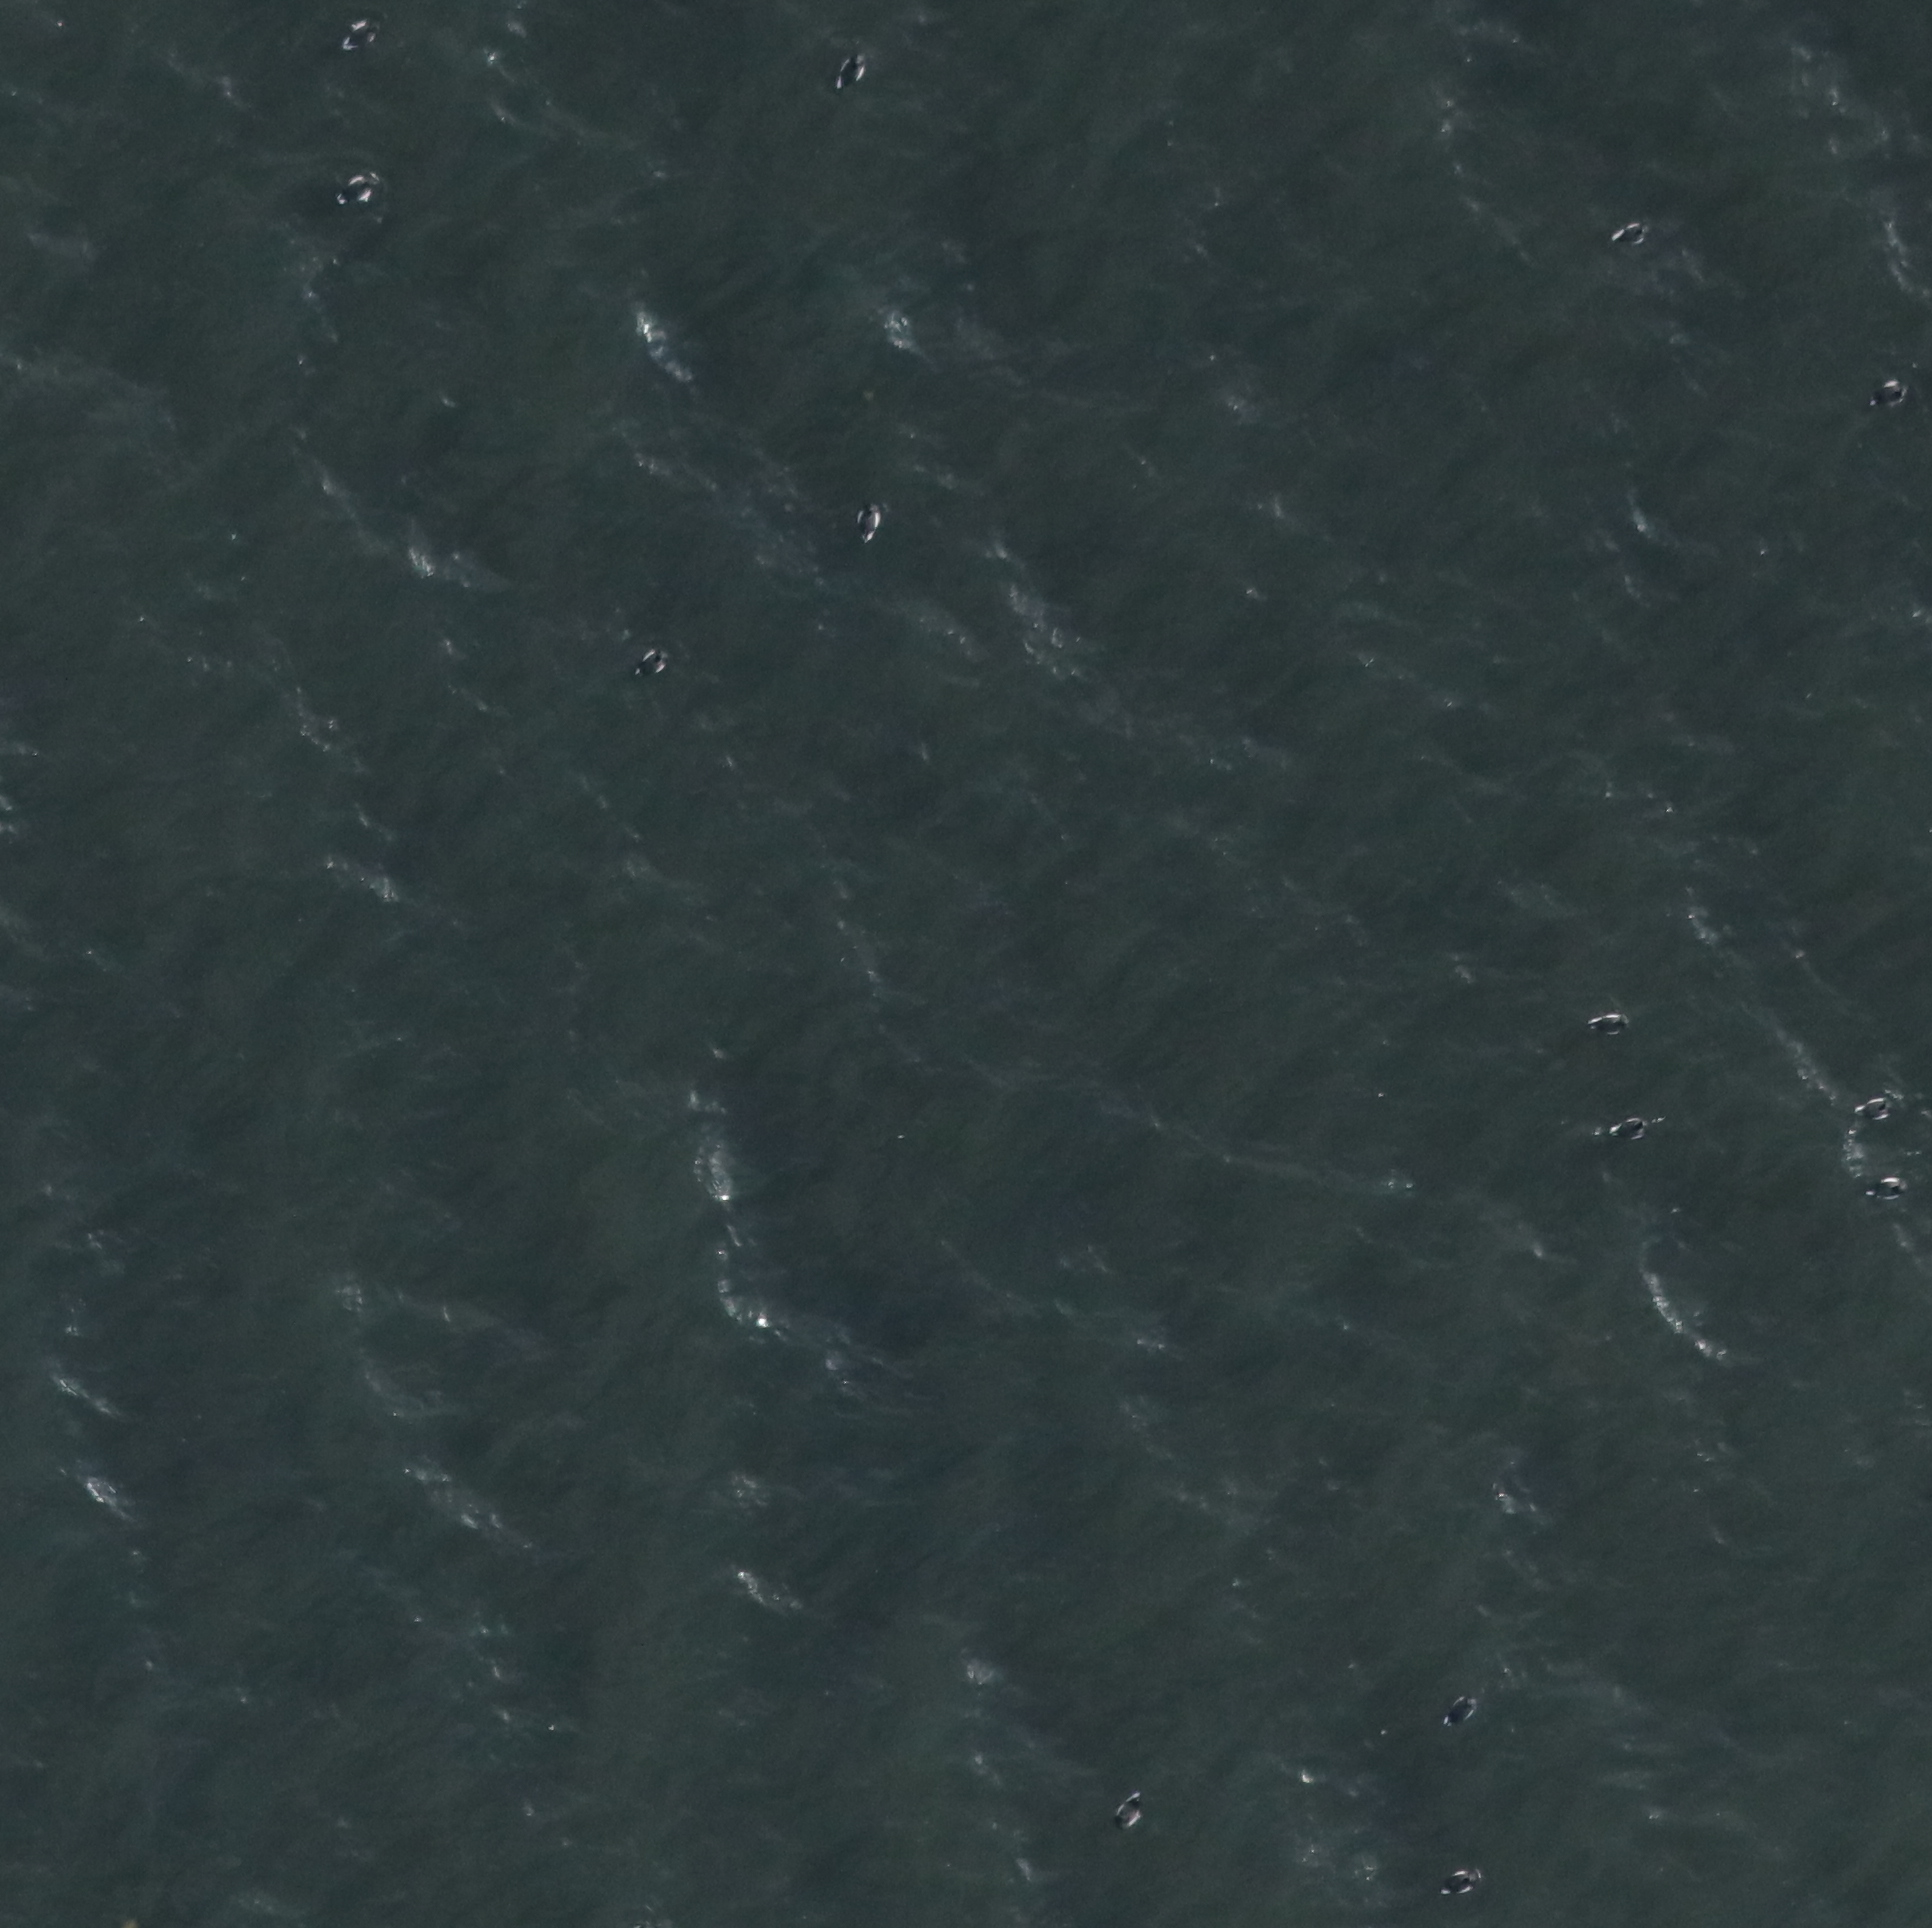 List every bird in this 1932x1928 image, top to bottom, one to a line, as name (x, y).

brant (359, 35)
brant (850, 73)
brant (360, 189)
brant (1631, 234)
brant (1889, 394)
brant (869, 520)
brant (652, 664)
brant (1607, 1025)
brant (1869, 1110)
brant (1631, 1128)
brant (1886, 1189)
brant (1459, 1714)
brant (1130, 1813)
brant (1466, 1881)